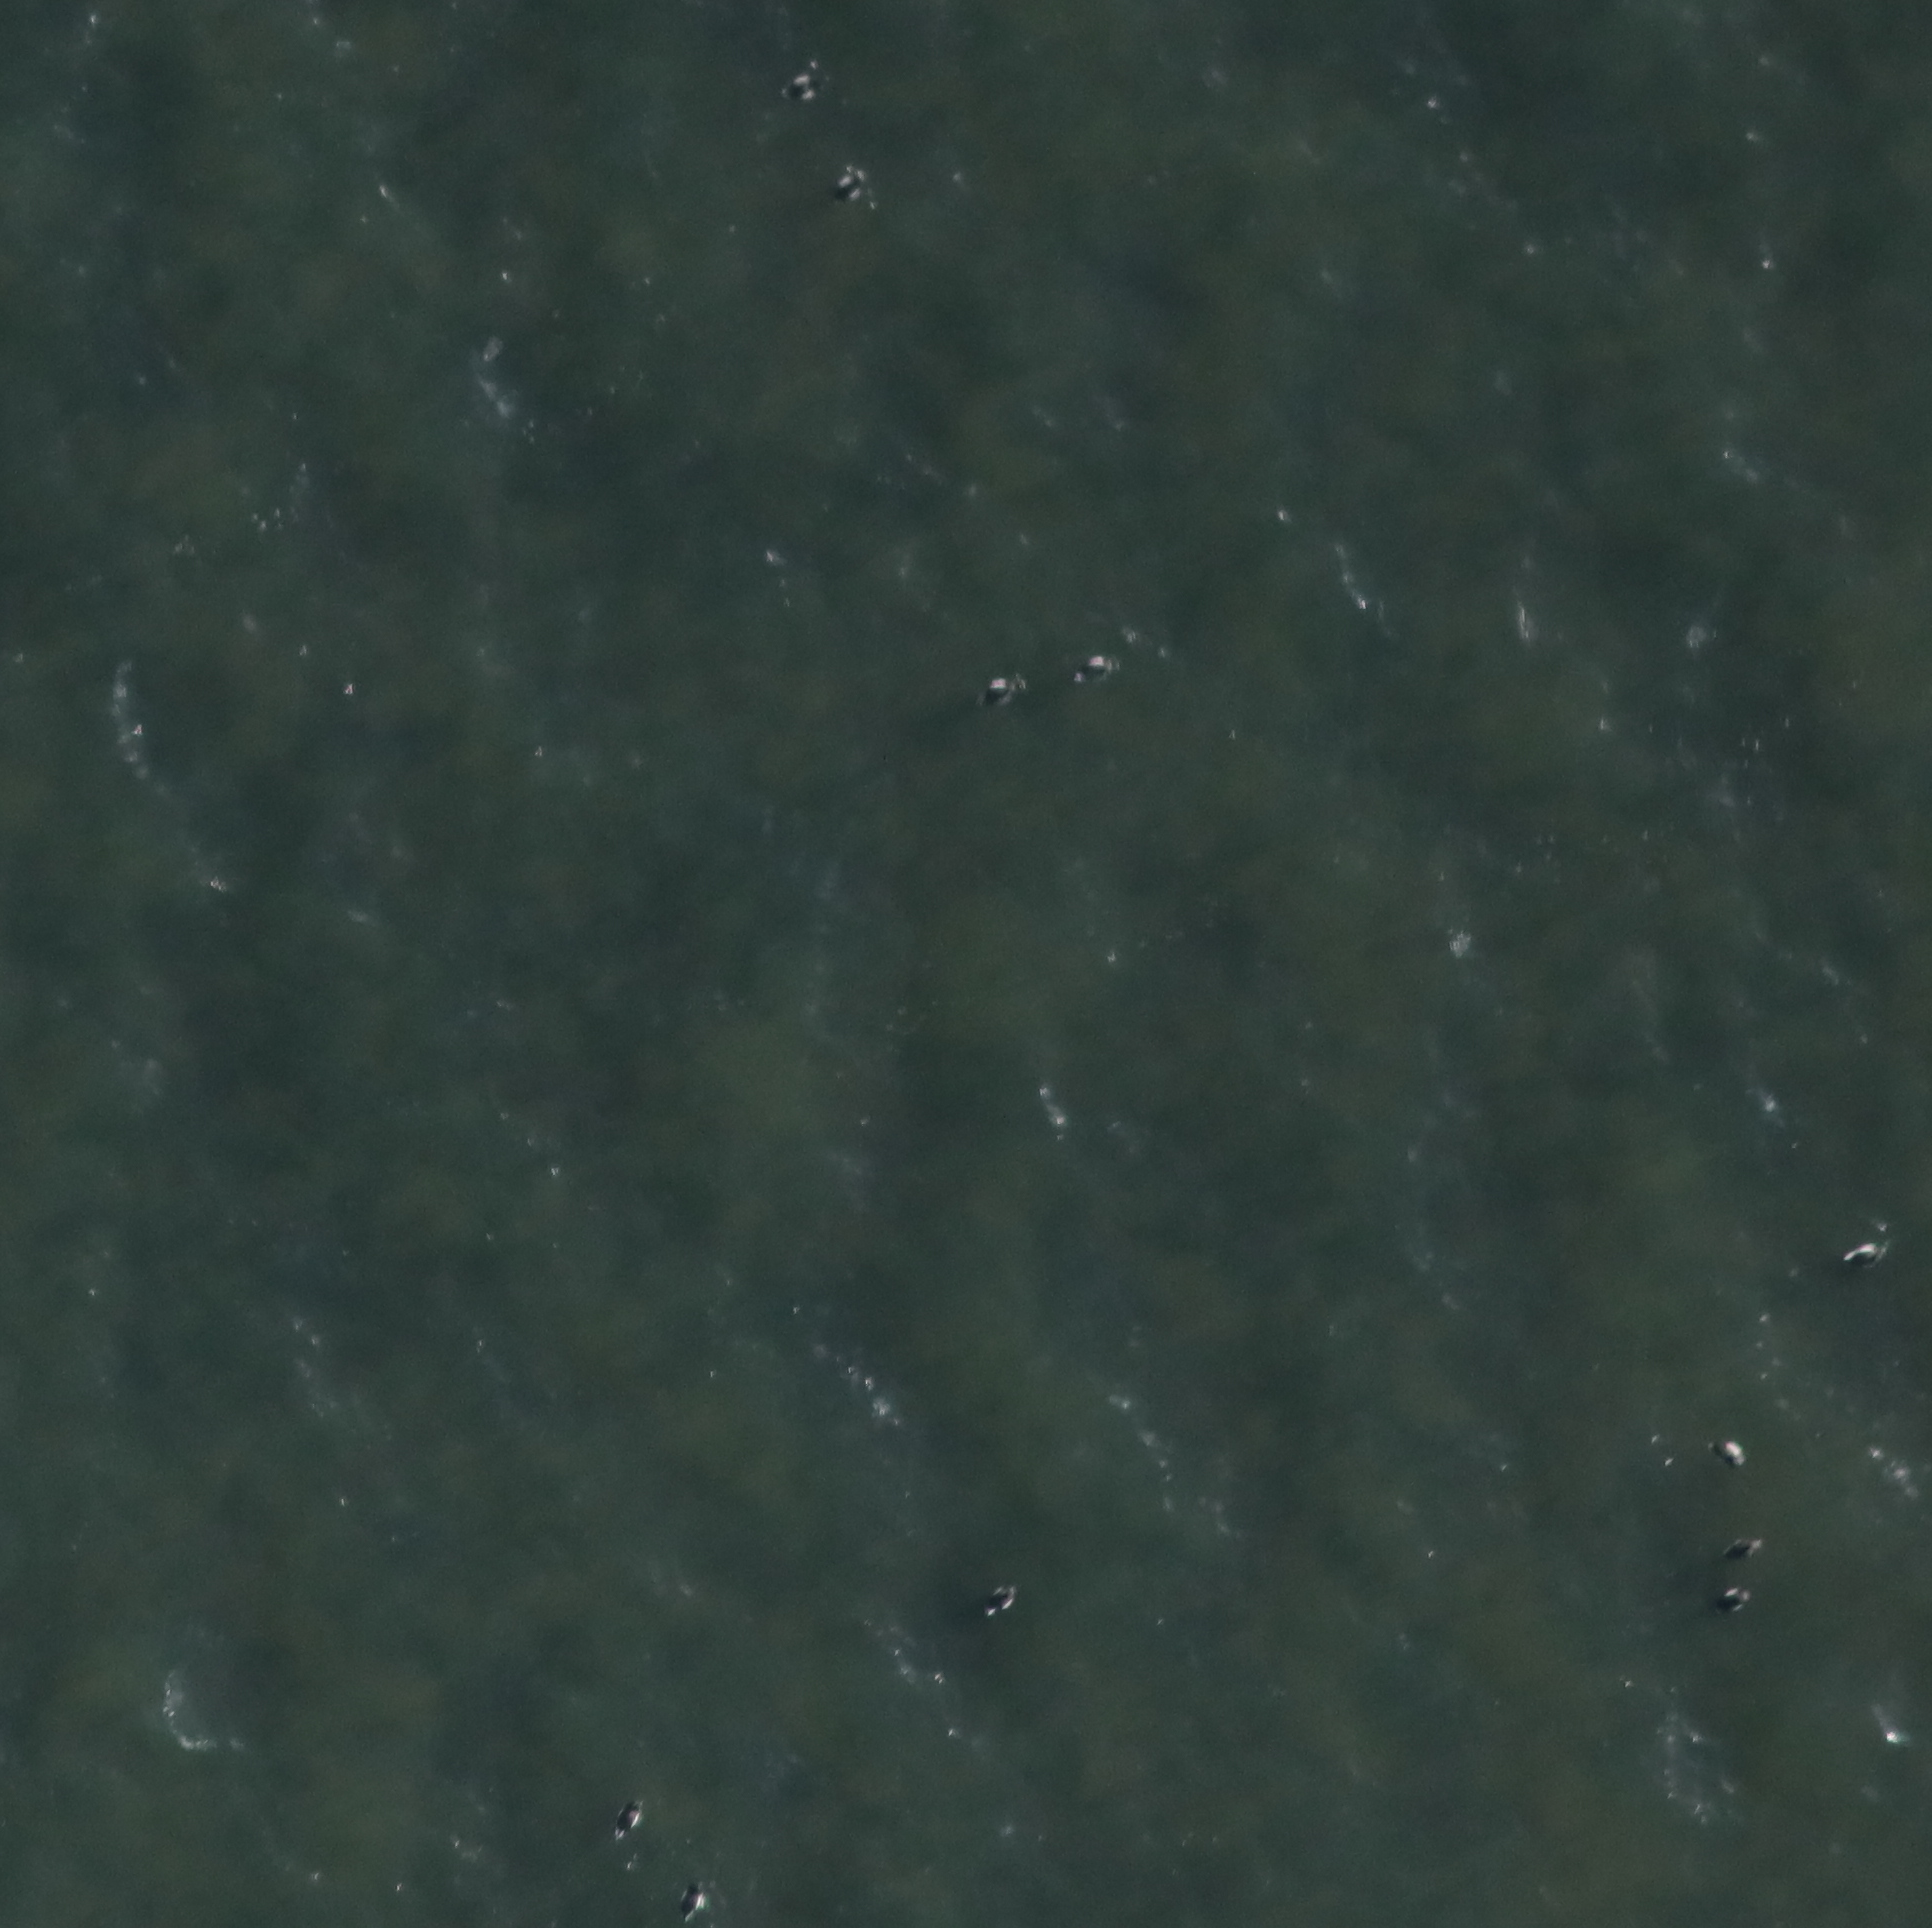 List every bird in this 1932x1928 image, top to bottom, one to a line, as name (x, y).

brant (805, 88)
brant (849, 191)
brant (1094, 670)
brant (998, 697)
brant (1867, 1256)
brant (1733, 1458)
brant (1744, 1548)
brant (1003, 1601)
brant (1734, 1607)
brant (627, 1821)
brant (691, 1901)